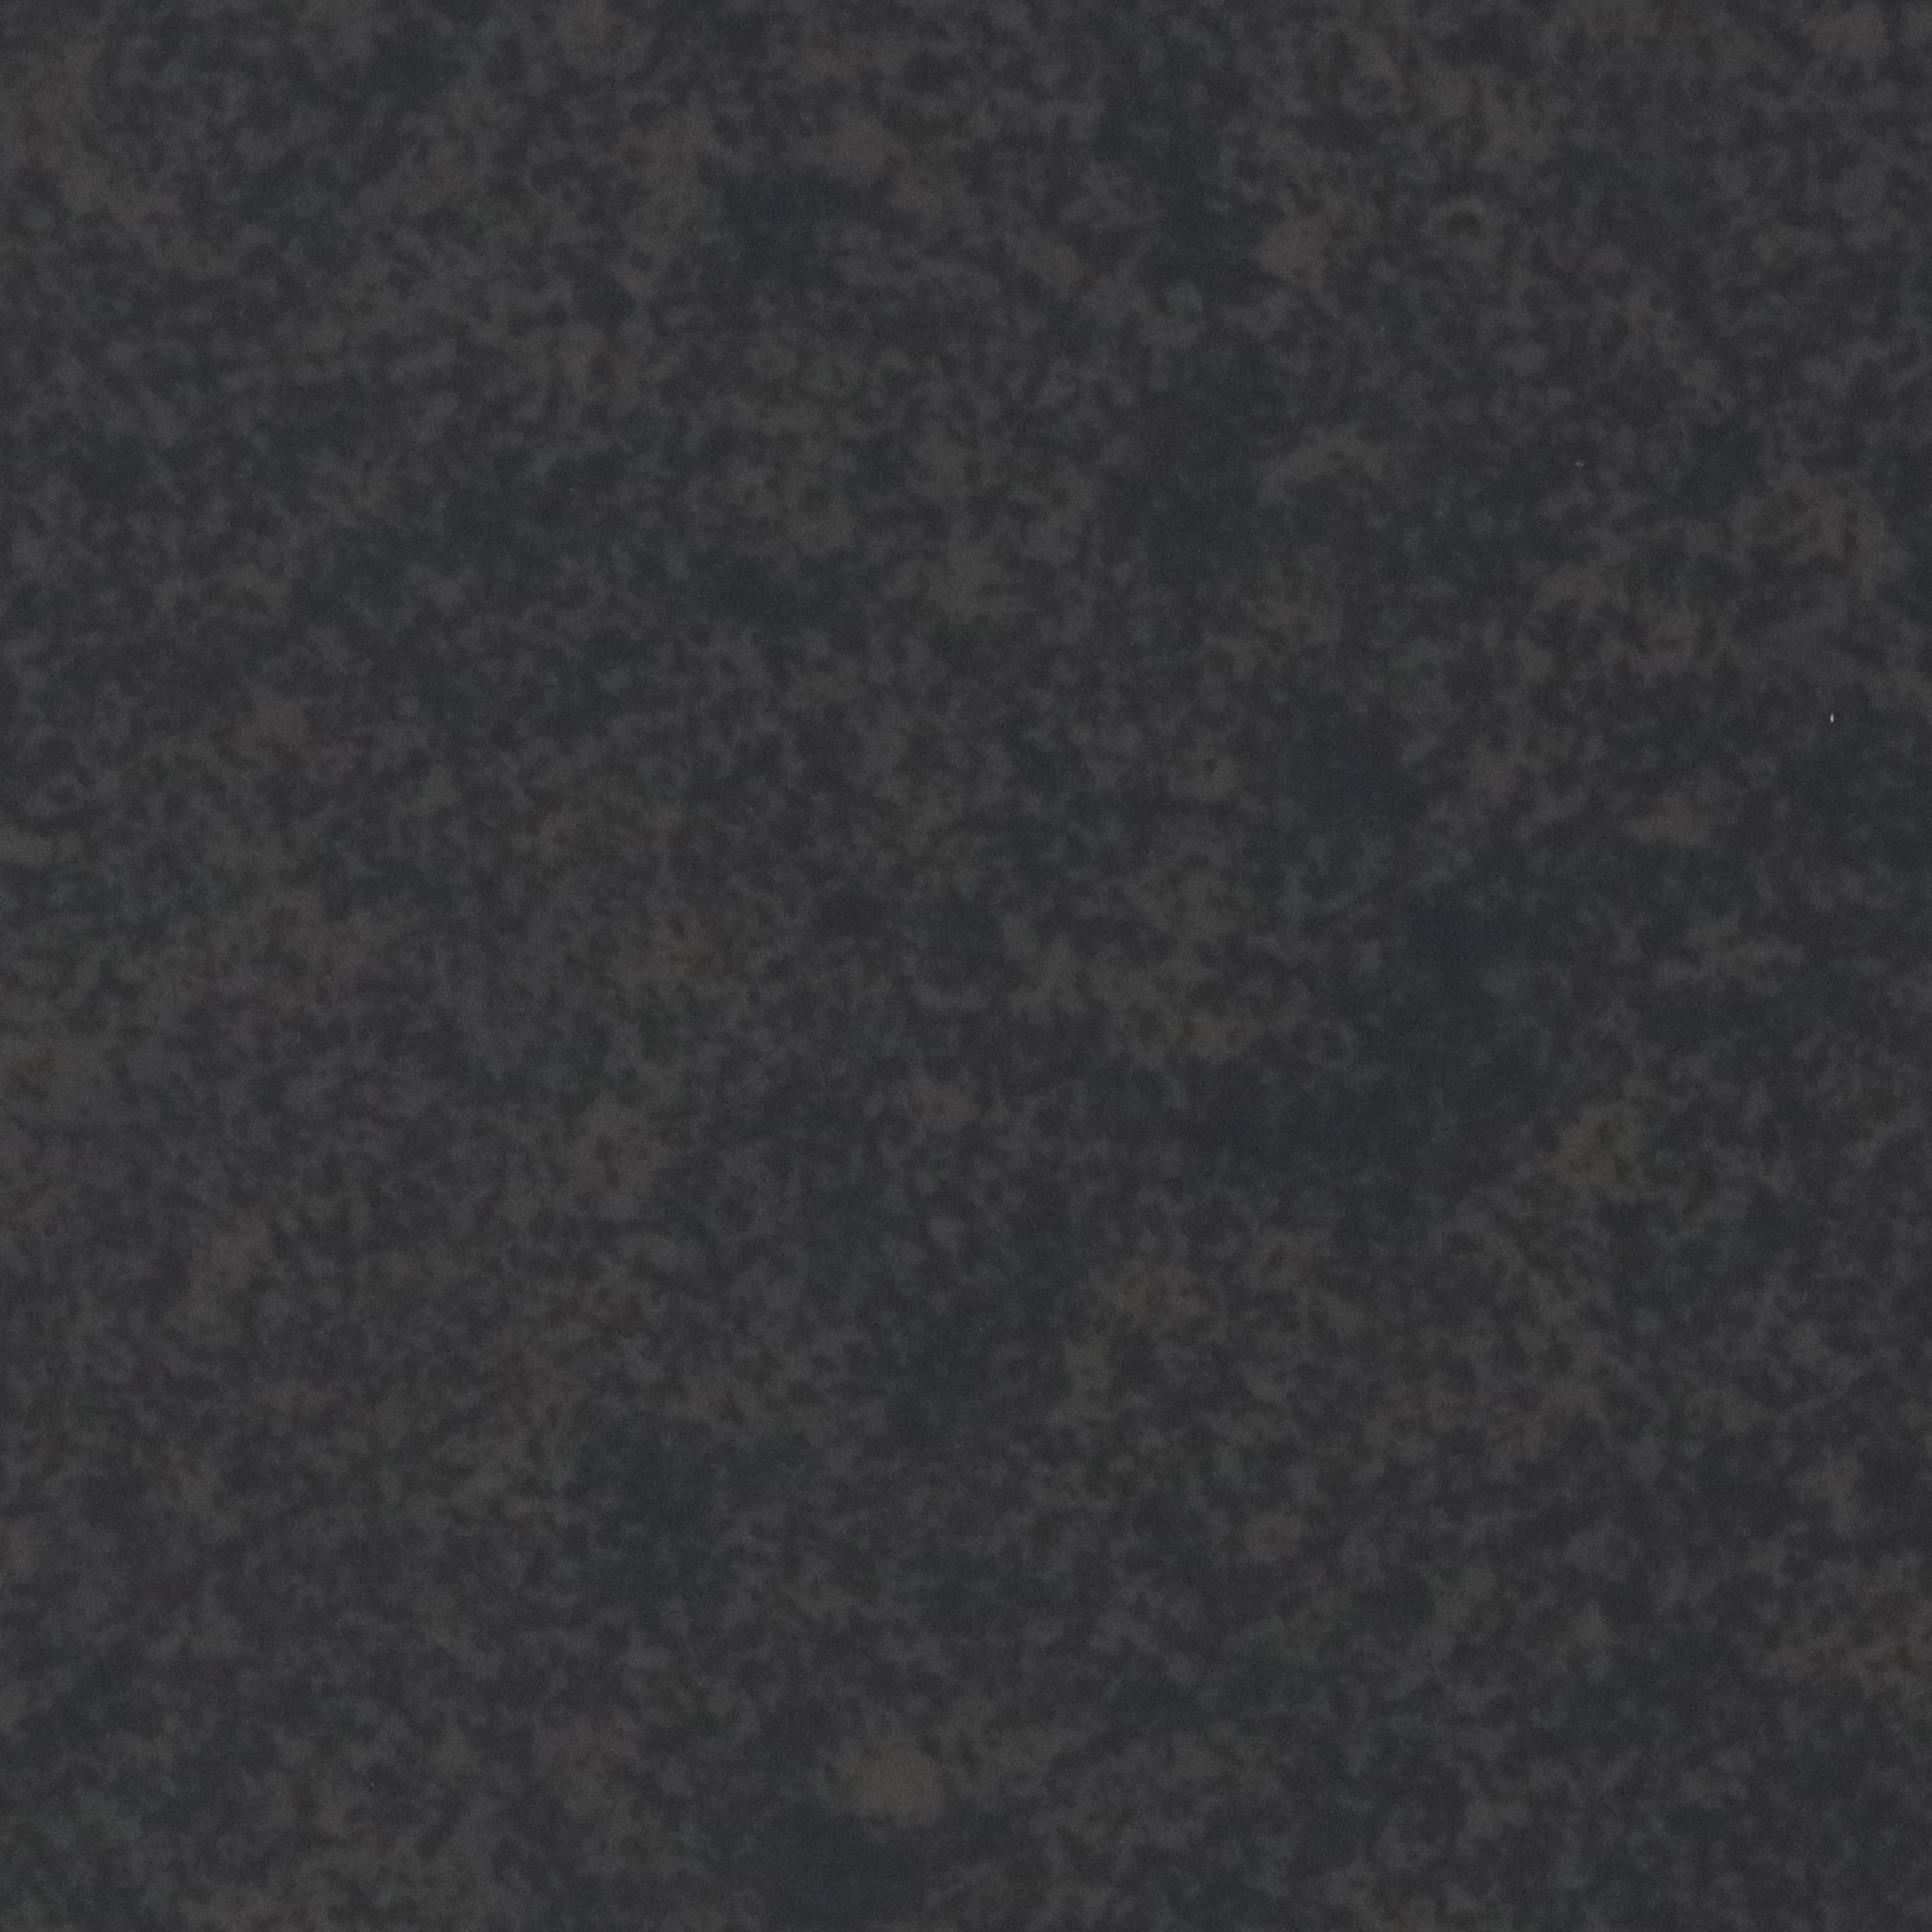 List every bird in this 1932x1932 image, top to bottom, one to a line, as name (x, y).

None